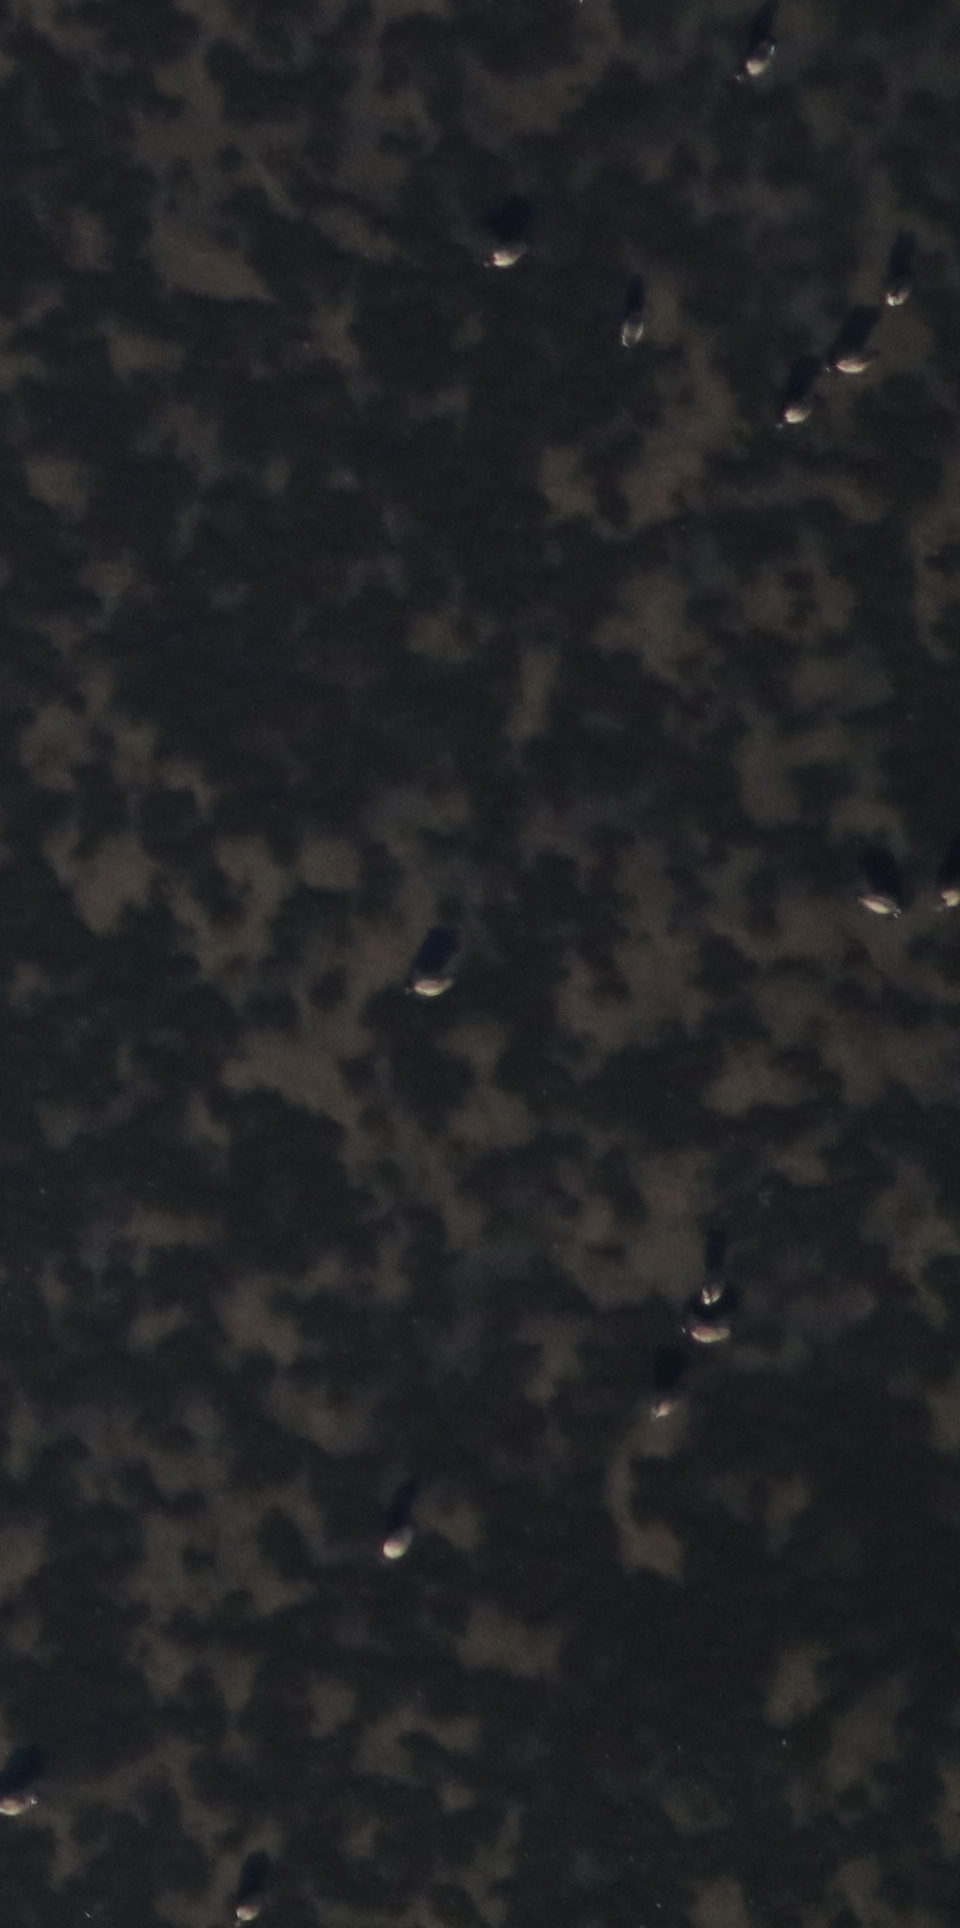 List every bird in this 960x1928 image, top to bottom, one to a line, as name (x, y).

Canada goose (755, 67)
Canada goose (507, 255)
Canada goose (906, 297)
Canada goose (632, 333)
Canada goose (852, 360)
Canada goose (801, 419)
Canada goose (878, 900)
Canada goose (426, 981)
Canada goose (712, 1291)
Canada goose (704, 1337)
Canada goose (662, 1414)
Canada goose (391, 1545)
Canada goose (13, 1804)
Canada goose (241, 1916)